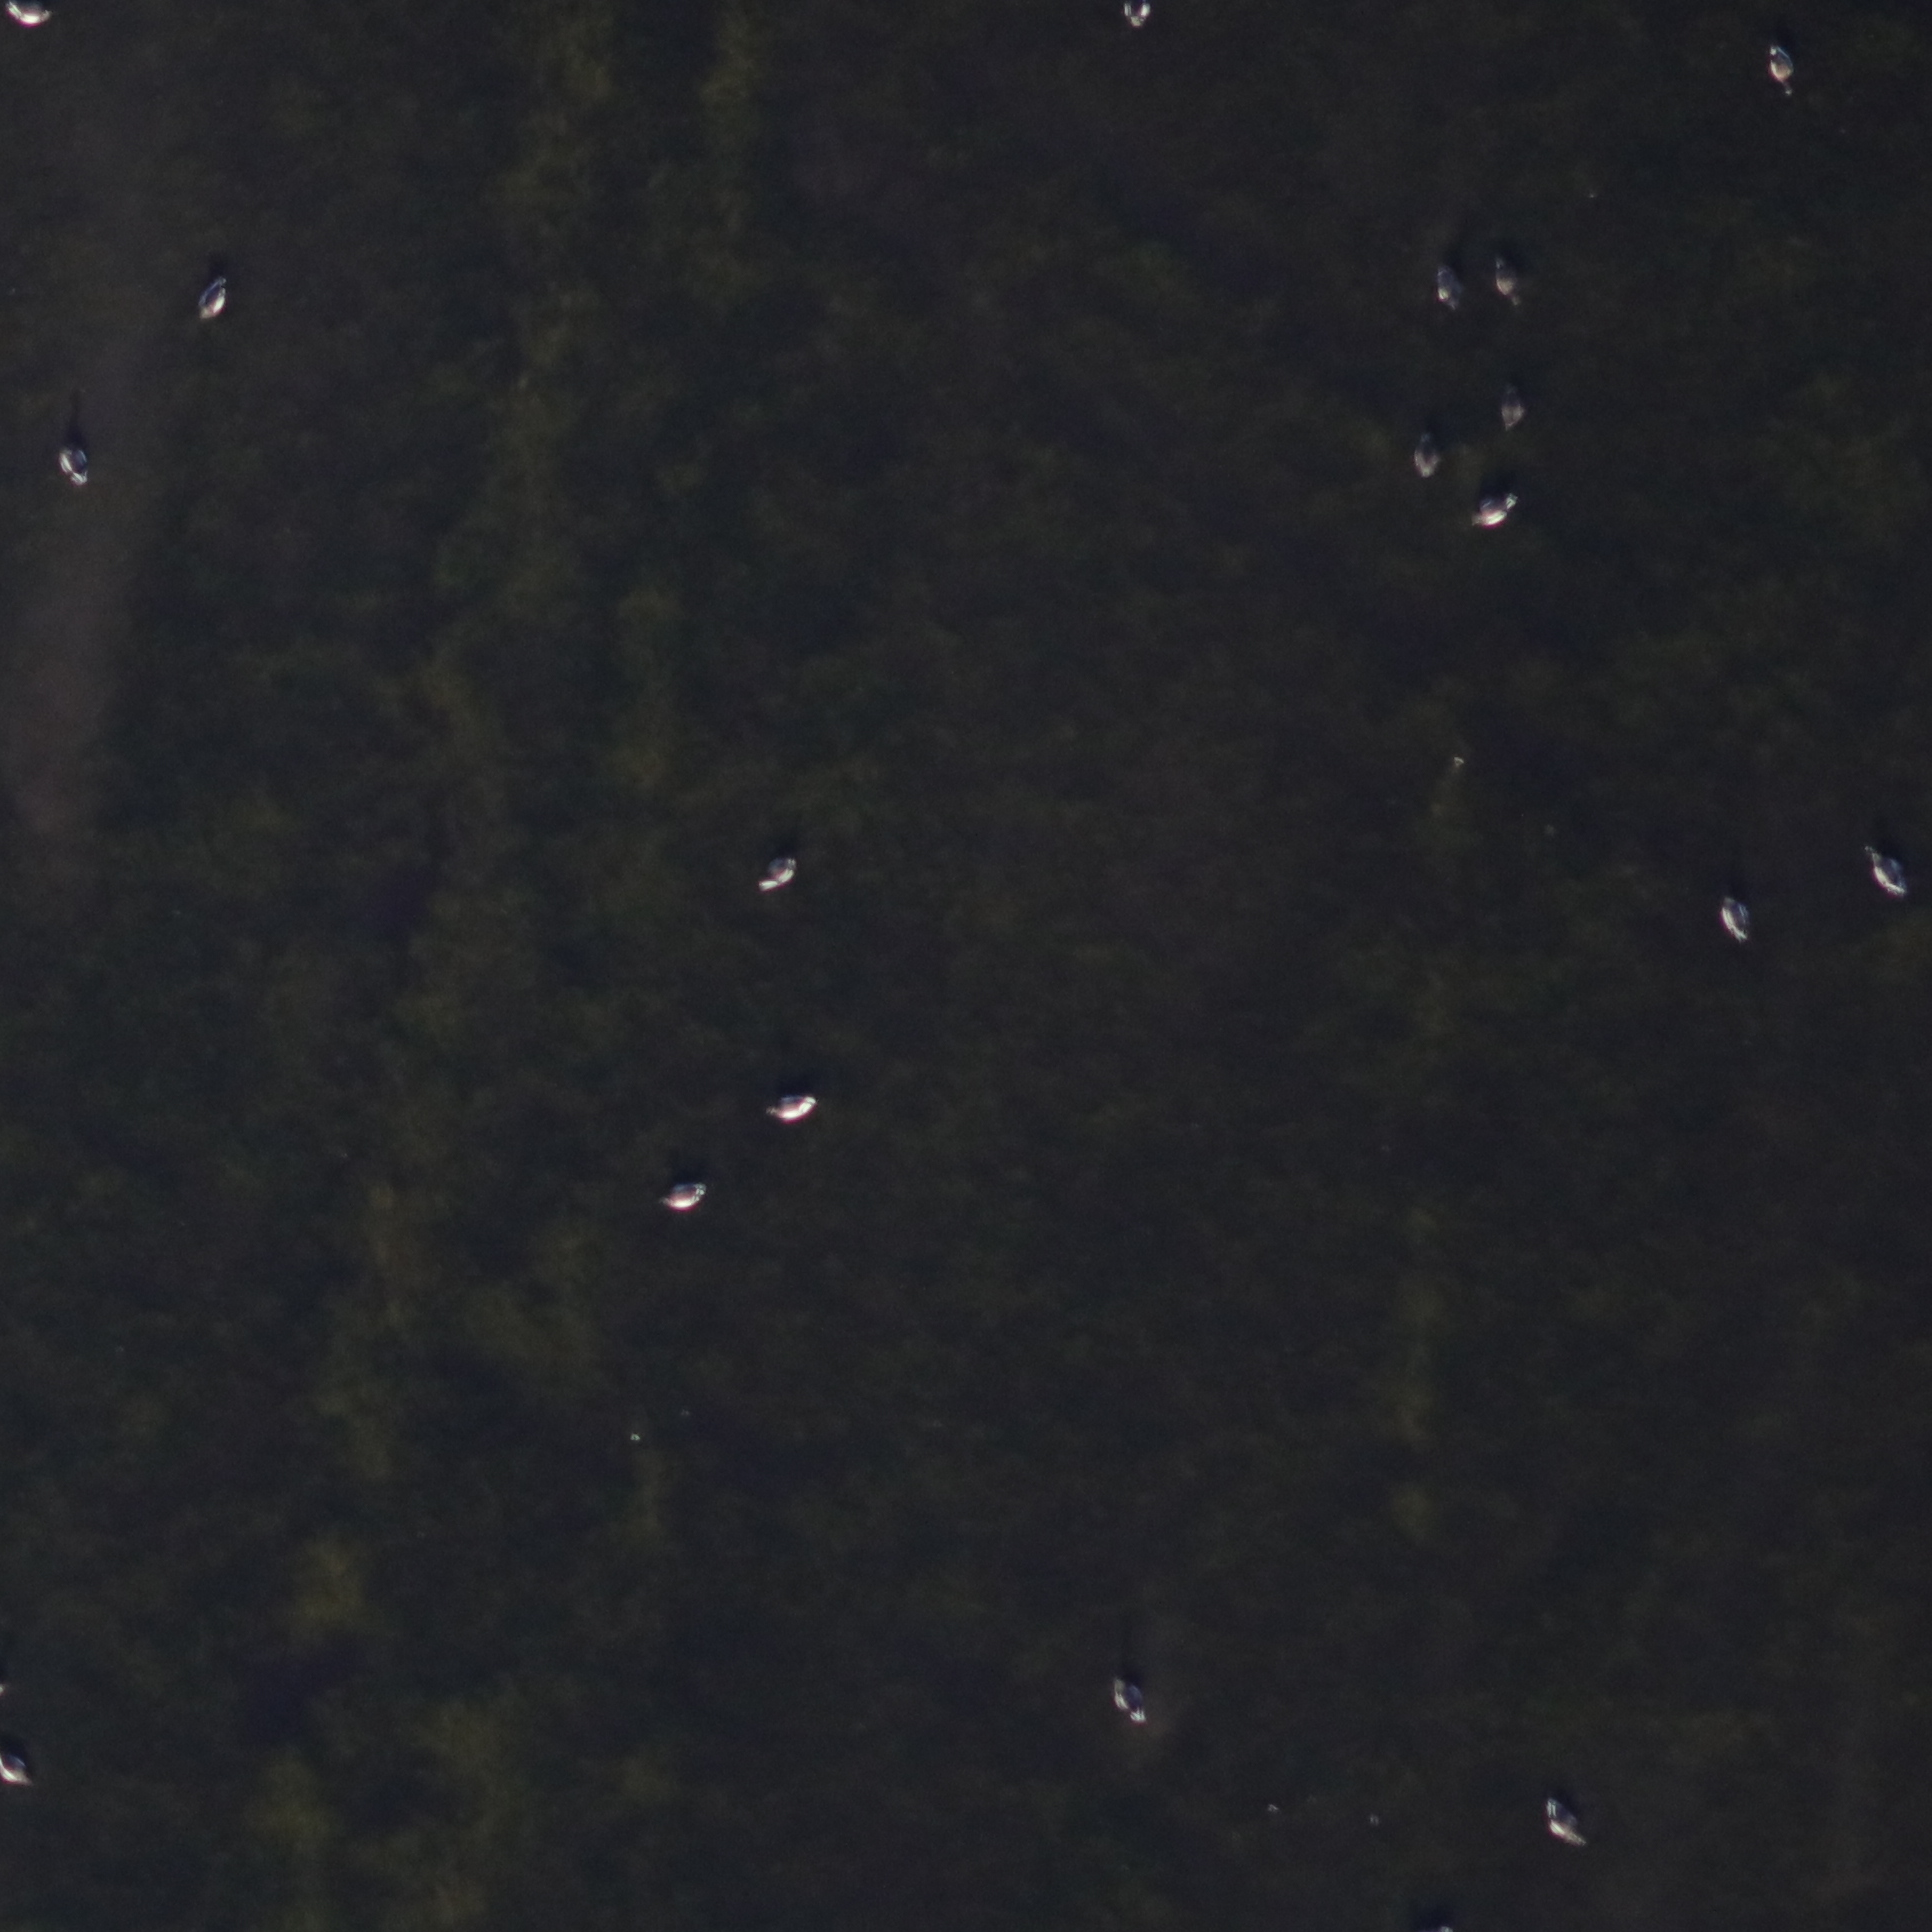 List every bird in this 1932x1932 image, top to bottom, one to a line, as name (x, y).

brant (1782, 67)
brant (1513, 282)
brant (1450, 285)
brant (211, 297)
brant (1508, 409)
brant (1425, 453)
brant (75, 461)
brant (1493, 507)
brant (1886, 869)
brant (777, 874)
brant (1736, 916)
brant (787, 1107)
brant (682, 1193)
brant (1129, 1698)
brant (13, 1768)
brant (1563, 1826)